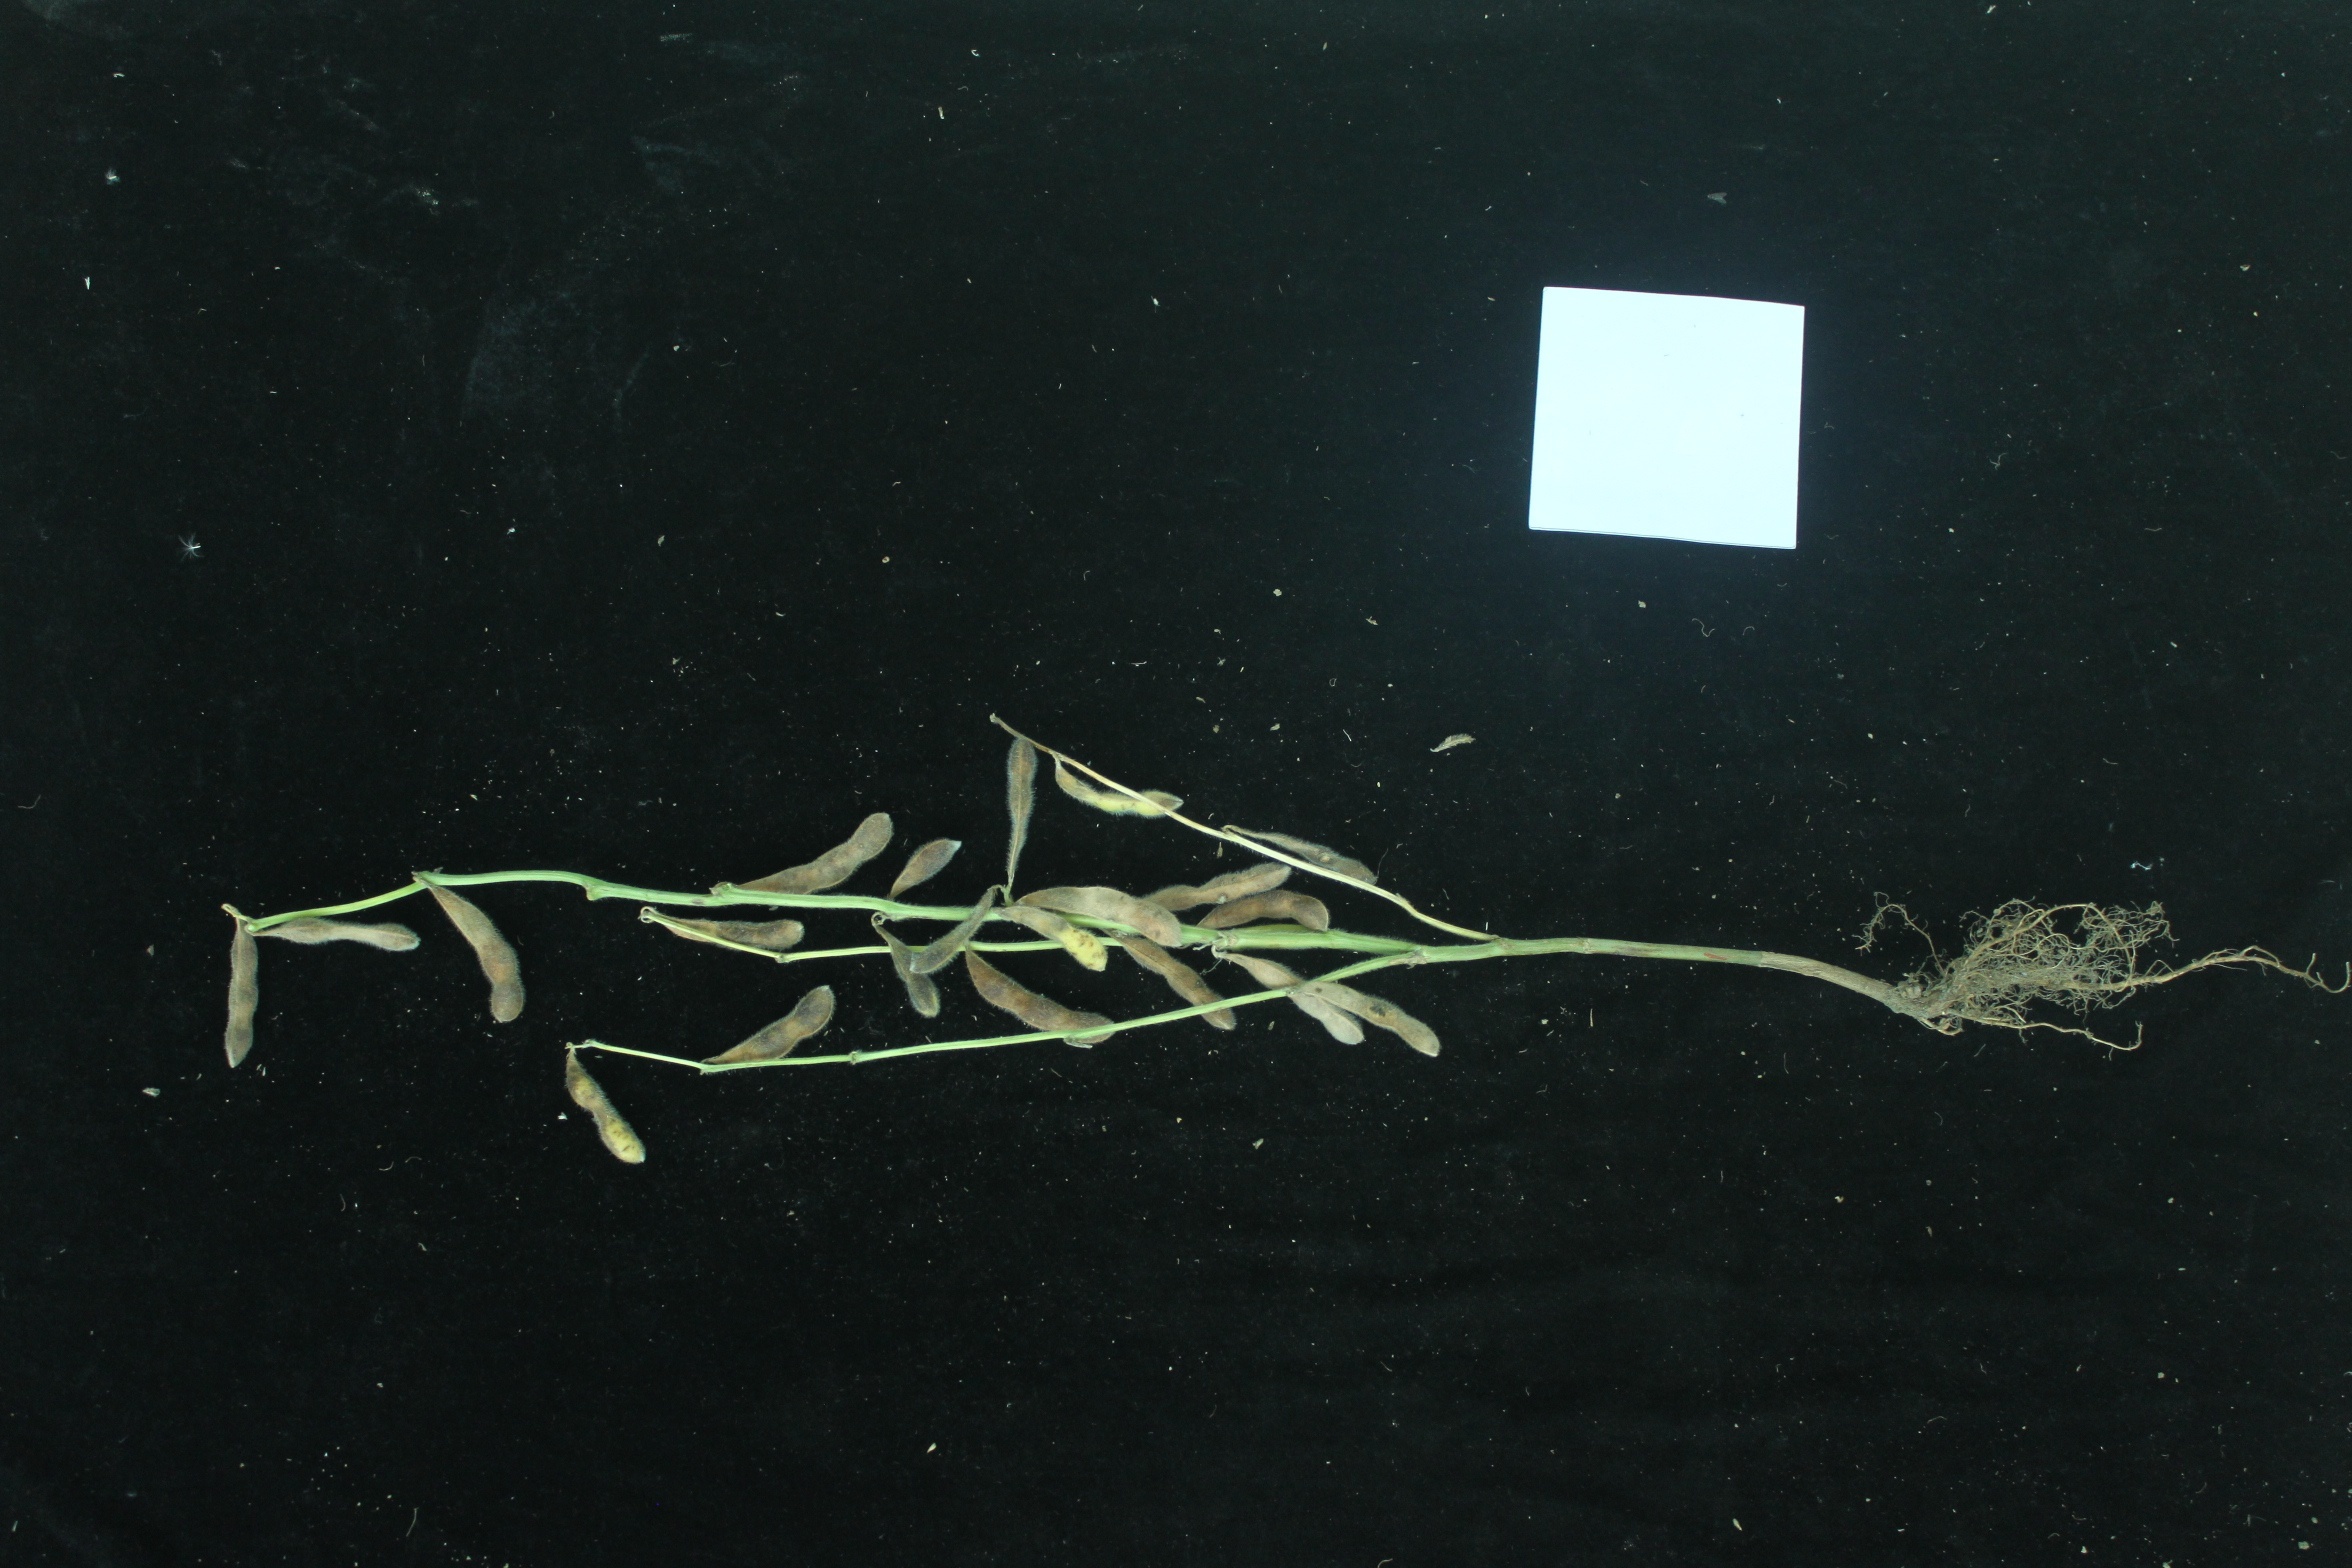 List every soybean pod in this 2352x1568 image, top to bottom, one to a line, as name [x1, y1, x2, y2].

soybean pod [1007, 737, 1034, 883]
soybean pod [1054, 757, 1183, 819]
soybean pod [733, 814, 891, 894]
soybean pod [1228, 828, 1377, 883]
soybean pod [892, 842, 960, 897]
soybean pod [1142, 865, 1290, 911]
soybean pod [423, 879, 526, 1023]
soybean pod [908, 888, 995, 974]
soybean pod [1017, 888, 1183, 949]
soybean pod [1197, 892, 1327, 930]
soybean pod [997, 906, 1107, 972]
soybean pod [655, 914, 803, 948]
soybean pod [224, 919, 257, 1069]
soybean pod [257, 919, 418, 952]
soybean pod [872, 923, 940, 1018]
soybean pod [1113, 936, 1236, 1030]
soybean pod [966, 948, 1115, 1044]
soybean pod [1214, 953, 1364, 1046]
soybean pod [1305, 984, 1439, 1058]
soybean pod [707, 987, 833, 1065]
soybean pod [566, 1050, 642, 1163]